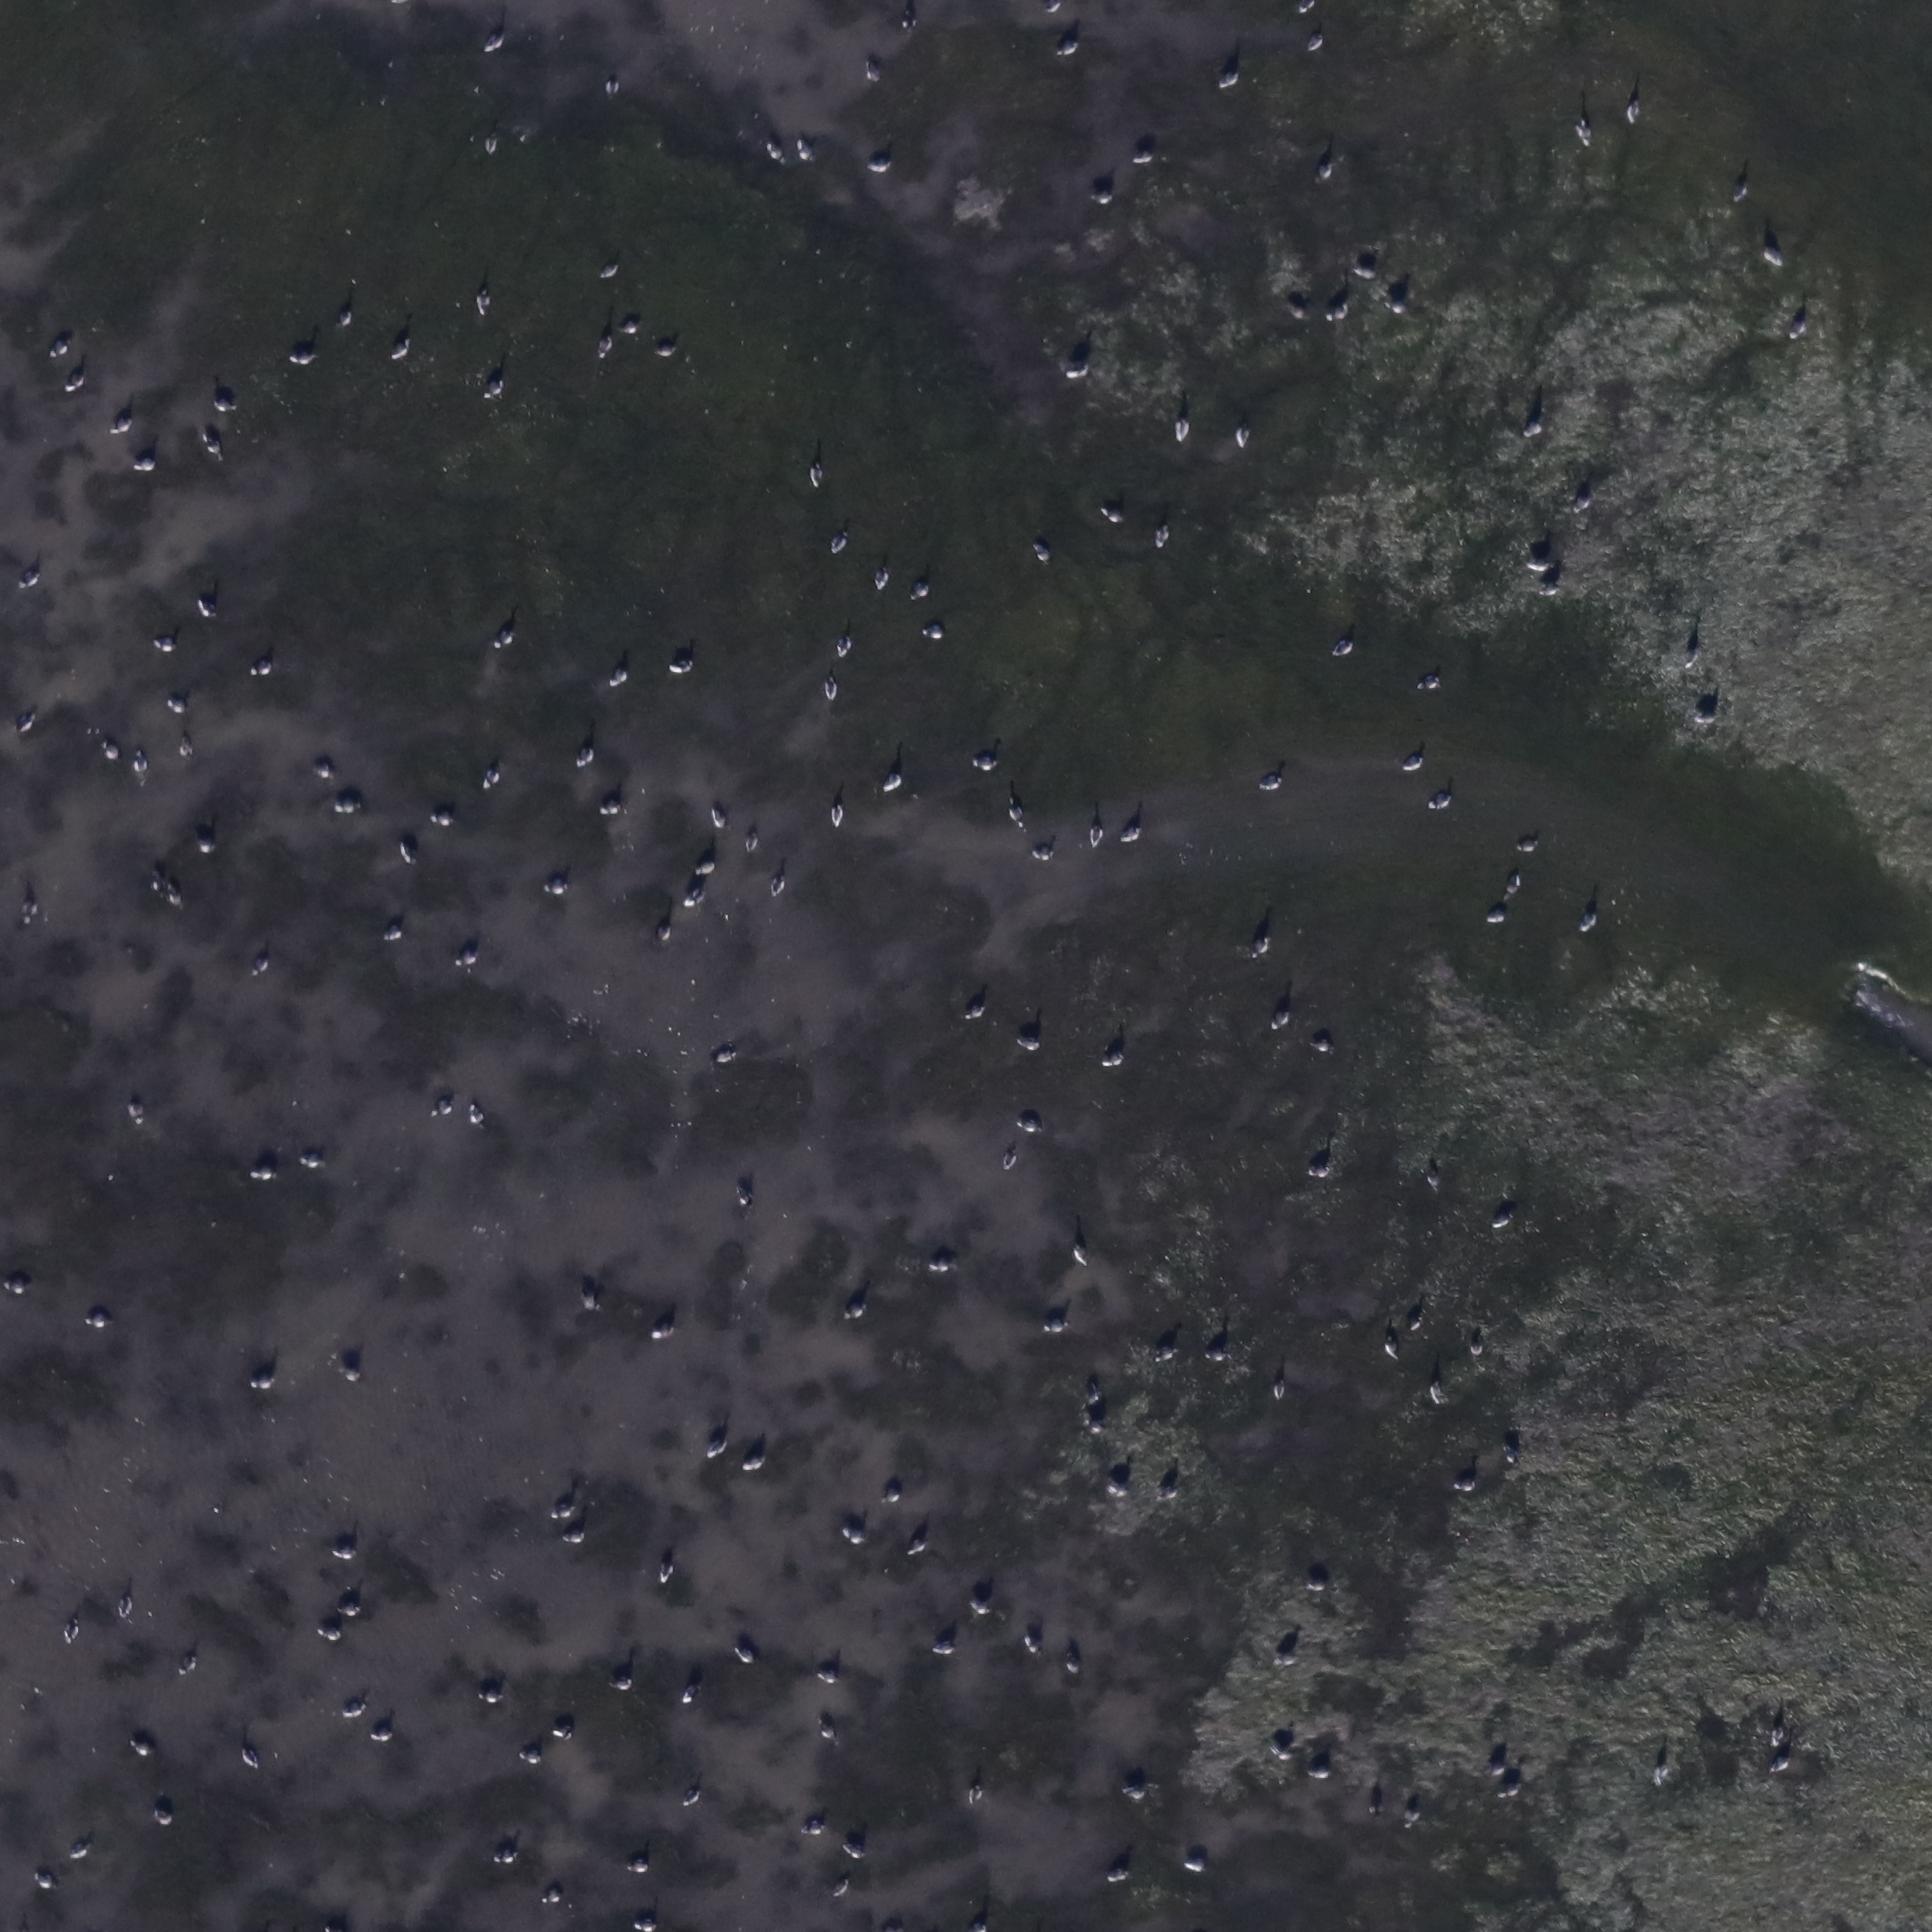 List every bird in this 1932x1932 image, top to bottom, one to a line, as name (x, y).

brant (1307, 3)
brant (911, 24)
brant (1079, 36)
brant (493, 50)
brant (1315, 56)
brant (875, 70)
brant (1226, 72)
brant (613, 92)
brant (1631, 114)
brant (1583, 132)
brant (492, 150)
brant (800, 157)
brant (1144, 158)
brant (761, 163)
brant (1325, 166)
brant (889, 168)
brant (1740, 192)
brant (1110, 199)
brant (1778, 258)
brant (1361, 265)
brant (606, 274)
brant (485, 296)
brant (1393, 305)
brant (1276, 306)
brant (1325, 308)
brant (333, 317)
brant (630, 318)
brant (1792, 330)
brant (62, 344)
brant (668, 346)
brant (391, 352)
brant (596, 355)
brant (305, 362)
brant (1082, 367)
brant (79, 379)
brant (226, 390)
brant (501, 390)
brant (125, 410)
brant (1175, 433)
brant (1233, 435)
brant (1539, 435)
brant (223, 444)
brant (147, 461)
brant (813, 470)
brant (1121, 531)
brant (840, 541)
brant (1170, 550)
brant (1045, 562)
brant (1542, 568)
brant (38, 581)
brant (888, 588)
brant (925, 603)
brant (1553, 603)
brant (216, 606)
brant (514, 633)
brant (935, 637)
brant (854, 644)
brant (1349, 647)
brant (164, 656)
brant (1686, 659)
brant (697, 666)
brant (266, 677)
brant (613, 682)
brant (1440, 684)
brant (836, 692)
brant (177, 718)
brant (1705, 719)
brant (30, 733)
brant (583, 749)
brant (112, 751)
brant (1414, 751)
brant (330, 760)
brant (195, 762)
brant (991, 762)
brant (147, 771)
brant (498, 772)
brant (1269, 781)
brant (895, 786)
brant (1446, 803)
brant (625, 806)
brant (348, 813)
brant (720, 815)
brant (837, 817)
brant (1019, 818)
brant (449, 820)
brant (1093, 835)
brant (755, 838)
brant (1144, 839)
brant (210, 842)
brant (1521, 846)
brant (413, 848)
brant (1046, 852)
brant (708, 870)
brant (559, 883)
brant (1508, 883)
brant (155, 884)
brant (784, 884)
brant (42, 904)
brant (699, 904)
brant (178, 909)
brant (1494, 918)
brant (1591, 922)
brant (392, 931)
brant (668, 938)
brant (1266, 938)
brant (466, 950)
brant (265, 964)
brant (975, 1008)
brant (1275, 1008)
brant (1026, 1043)
brant (1317, 1045)
brant (1113, 1057)
brant (720, 1060)
brant (447, 1107)
brant (137, 1110)
brant (1028, 1122)
brant (479, 1124)
brant (1010, 1159)
brant (310, 1163)
brant (1318, 1171)
brant (262, 1176)
brant (1427, 1176)
brant (741, 1195)
brant (1503, 1209)
brant (1082, 1258)
brant (950, 1262)
brant (27, 1285)
brant (585, 1297)
brant (849, 1312)
brant (1410, 1318)
brant (1055, 1319)
brant (96, 1323)
brant (666, 1331)
brant (1370, 1352)
brant (1471, 1354)
brant (1218, 1360)
brant (1165, 1364)
brant (278, 1368)
brant (355, 1383)
brant (1089, 1392)
brant (1431, 1394)
brant (1281, 1395)
brant (1093, 1429)
brant (711, 1452)
brant (1503, 1453)
brant (756, 1461)
brant (1160, 1487)
brant (1466, 1487)
brant (888, 1492)
brant (1113, 1494)
brant (568, 1503)
brant (853, 1533)
brant (917, 1542)
brant (579, 1543)
brant (343, 1556)
brant (665, 1578)
brant (1321, 1583)
brant (983, 1607)
brant (351, 1609)
brant (123, 1610)
brant (70, 1629)
brant (329, 1640)
brant (1030, 1641)
brant (943, 1648)
brant (757, 1658)
brant (1073, 1663)
brant (194, 1667)
brant (1290, 1669)
brant (833, 1685)
brant (499, 1688)
brant (626, 1688)
brant (693, 1697)
brant (350, 1718)
brant (573, 1729)
brant (824, 1729)
brant (404, 1736)
brant (1774, 1739)
brant (1275, 1754)
brant (265, 1756)
brant (525, 1756)
brant (151, 1761)
brant (1494, 1761)
brant (1658, 1771)
brant (1784, 1775)
brant (1322, 1778)
brant (1147, 1781)
brant (982, 1797)
brant (1509, 1797)
brant (694, 1810)
brant (1378, 1810)
brant (168, 1817)
brant (1419, 1822)
brant (797, 1832)
brant (854, 1845)
brant (87, 1848)
brant (636, 1857)
brant (515, 1858)
brant (1128, 1866)
brant (1192, 1871)
brant (47, 1886)
brant (843, 1889)
brant (554, 1898)
brant (645, 1923)
brant (893, 1925)